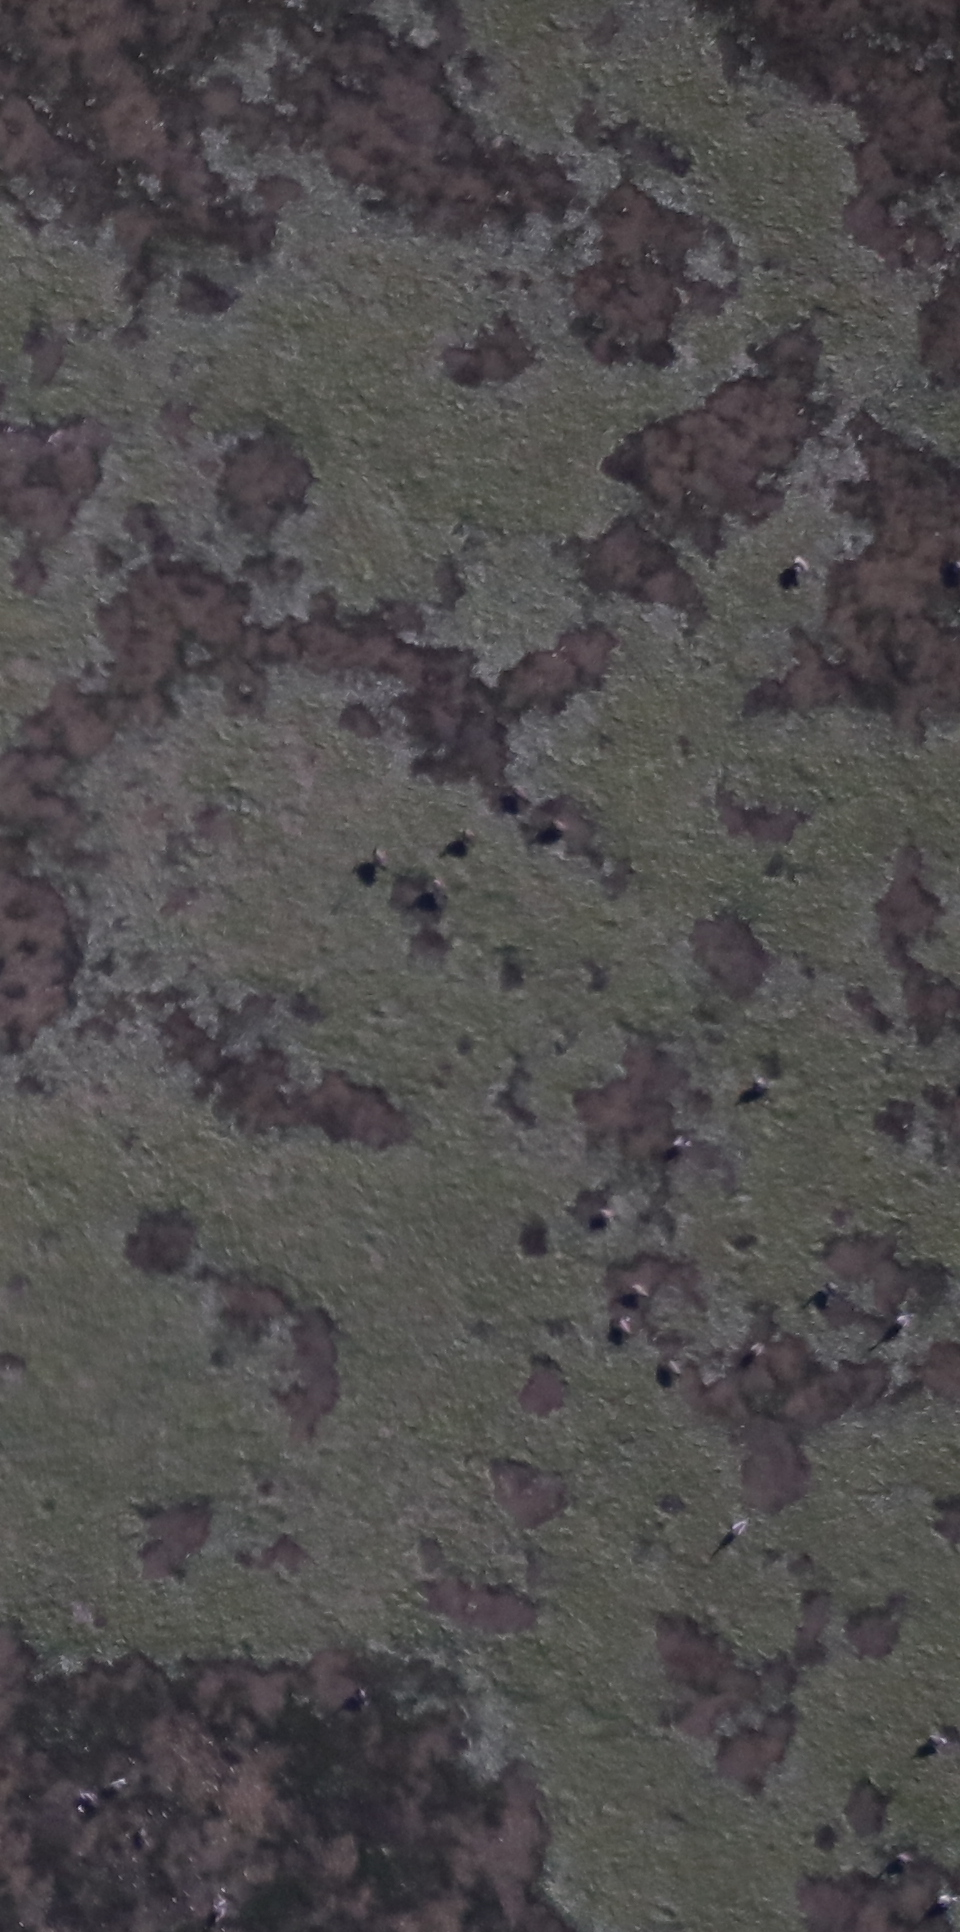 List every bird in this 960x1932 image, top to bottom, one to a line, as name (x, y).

Canada goose (801, 564)
Canada goose (521, 793)
Canada goose (561, 826)
Canada goose (466, 835)
Canada goose (375, 854)
Canada goose (436, 887)
brant (761, 1084)
brant (681, 1141)
Canada goose (603, 1216)
Canada goose (639, 1290)
Canada goose (834, 1291)
brant (904, 1322)
Canada goose (624, 1325)
Canada goose (754, 1348)
Canada goose (675, 1370)
brant (738, 1526)
brant (361, 1692)
brant (935, 1740)
brant (117, 1785)
brant (87, 1800)
brant (905, 1860)
brant (946, 1898)
brant (219, 1913)